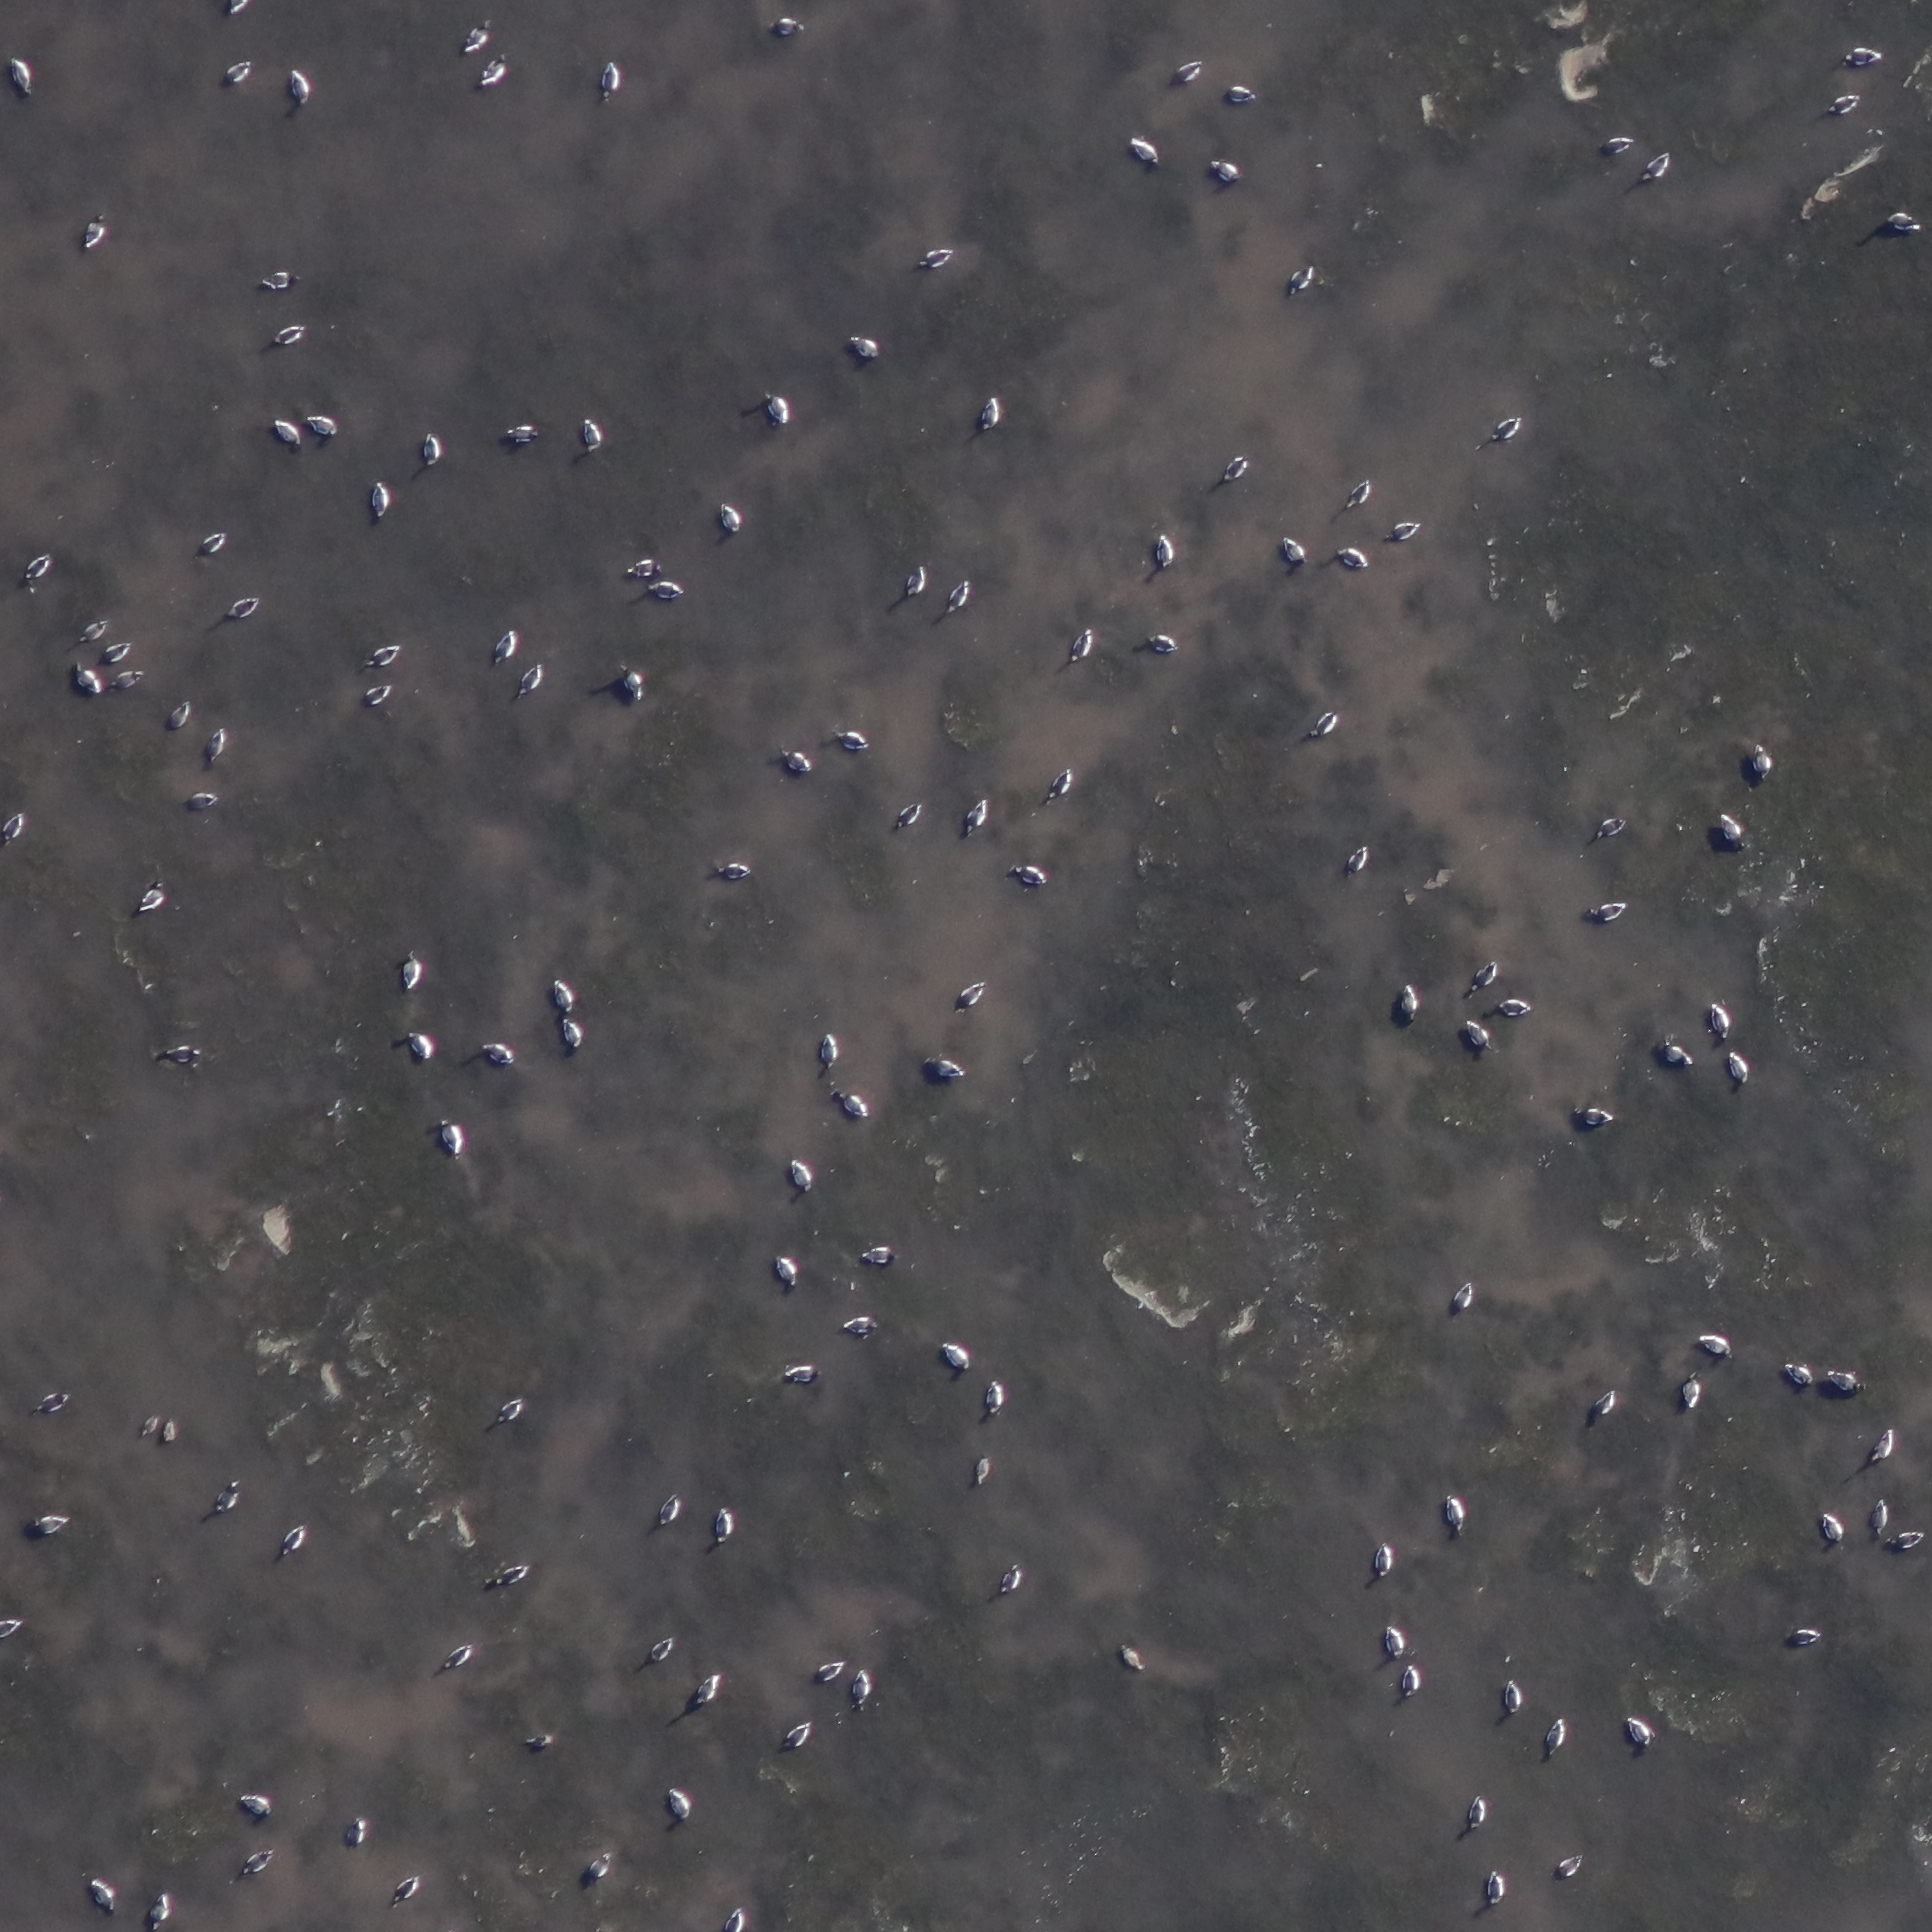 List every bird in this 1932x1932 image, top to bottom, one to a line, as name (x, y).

brant (786, 29)
brant (476, 39)
brant (1862, 58)
brant (492, 69)
brant (236, 74)
brant (1186, 75)
brant (20, 78)
brant (611, 81)
brant (299, 91)
brant (1240, 96)
brant (1843, 106)
brant (1616, 146)
brant (1145, 152)
brant (1655, 169)
brant (1224, 174)
brant (1904, 223)
brant (91, 230)
brant (935, 261)
brant (278, 283)
brant (1303, 283)
brant (285, 338)
brant (866, 344)
brant (777, 412)
brant (991, 414)
brant (323, 428)
brant (522, 432)
brant (1506, 432)
brant (288, 434)
brant (592, 438)
brant (434, 454)
brant (1235, 471)
brant (1361, 495)
brant (379, 501)
brant (733, 519)
brant (1404, 533)
brant (216, 537)
brant (1164, 554)
brant (1294, 554)
brant (1352, 559)
brant (641, 569)
brant (35, 570)
brant (916, 583)
brant (662, 587)
brant (956, 599)
brant (244, 608)
brant (90, 632)
brant (507, 643)
brant (1162, 644)
brant (1080, 647)
brant (109, 656)
brant (382, 657)
brant (87, 678)
brant (129, 681)
brant (633, 682)
brant (532, 683)
brant (376, 695)
brant (181, 719)
brant (1325, 724)
brant (851, 741)
brant (219, 744)
brant (796, 760)
brant (1761, 760)
brant (1061, 784)
brant (200, 800)
brant (908, 817)
brant (977, 817)
brant (1609, 828)
brant (12, 829)
brant (1730, 829)
brant (1358, 862)
brant (730, 872)
brant (1028, 873)
brant (152, 897)
brant (1609, 910)
brant (413, 970)
brant (1483, 976)
brant (971, 996)
brant (563, 1000)
brant (1410, 1005)
brant (1516, 1008)
brant (1720, 1020)
brant (571, 1032)
brant (1478, 1036)
brant (418, 1046)
brant (498, 1054)
brant (830, 1054)
brant (1675, 1054)
brant (180, 1057)
brant (946, 1068)
brant (1738, 1068)
brant (853, 1105)
brant (1595, 1117)
brant (451, 1137)
brant (801, 1177)
brant (880, 1256)
brant (787, 1272)
brant (1462, 1299)
brant (861, 1326)
brant (1716, 1345)
brant (956, 1358)
brant (801, 1374)
brant (1802, 1375)
brant (1845, 1382)
brant (1691, 1393)
brant (995, 1399)
brant (52, 1403)
brant (1603, 1406)
brant (509, 1410)
other bird (145, 1424)
other bird (171, 1434)
brant (1883, 1448)
other bird (983, 1467)
brant (226, 1498)
brant (1455, 1510)
brant (667, 1512)
brant (1882, 1516)
brant (50, 1524)
brant (725, 1525)
brant (1833, 1529)
brant (294, 1541)
brant (1907, 1541)
brant (1384, 1562)
brant (511, 1575)
brant (1014, 1579)
brant (4, 1629)
brant (1803, 1633)
brant (1393, 1644)
brant (662, 1651)
brant (459, 1654)
other bird (1131, 1661)
brant (828, 1672)
brant (1410, 1681)
brant (706, 1690)
brant (861, 1692)
brant (1510, 1697)
brant (1640, 1733)
brant (797, 1736)
brant (1555, 1737)
other bird (541, 1742)
brant (256, 1807)
brant (678, 1807)
brant (1476, 1814)
brant (355, 1833)
brant (255, 1861)
brant (1569, 1868)
brant (597, 1870)
brant (1496, 1888)
brant (405, 1889)
brant (103, 1897)
brant (154, 1910)
brant (733, 1926)